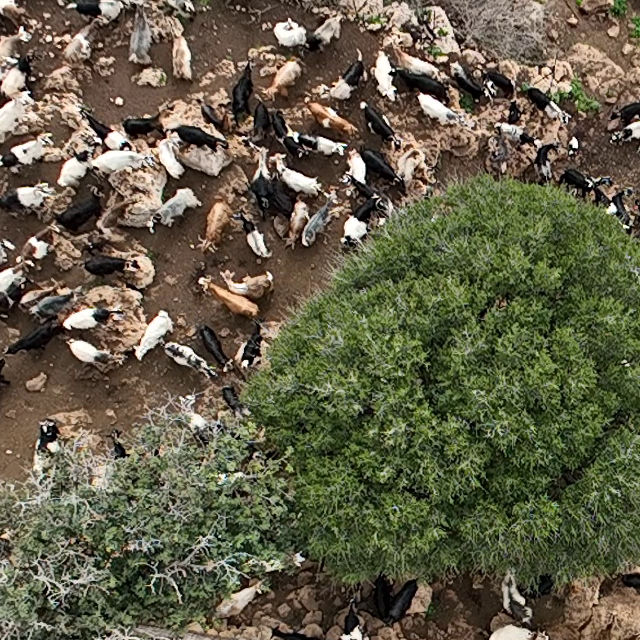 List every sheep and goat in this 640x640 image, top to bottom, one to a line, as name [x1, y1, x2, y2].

goat [128, 0, 151, 67]
goat [0, 1, 30, 24]
goat [66, 1, 124, 23]
goat [164, 1, 196, 20]
goat [297, 11, 342, 58]
goat [64, 15, 111, 61]
goat [273, 17, 308, 45]
goat [0, 27, 33, 68]
goat [170, 31, 193, 81]
goat [391, 37, 445, 82]
goat [3, 42, 29, 99]
goat [319, 46, 366, 100]
goat [372, 50, 396, 101]
goat [0, 56, 17, 86]
goat [262, 59, 302, 101]
goat [233, 60, 252, 115]
goat [390, 67, 447, 103]
goat [482, 67, 516, 100]
goat [454, 74, 495, 104]
goat [0, 80, 5, 109]
goat [525, 86, 571, 125]
goat [0, 91, 31, 144]
goat [418, 92, 459, 124]
goat [608, 92, 639, 120]
goat [303, 98, 359, 137]
goat [237, 99, 269, 146]
goat [202, 100, 232, 135]
goat [359, 101, 401, 149]
goat [124, 103, 174, 138]
goat [79, 107, 136, 151]
goat [271, 110, 312, 156]
goat [609, 119, 639, 147]
goat [496, 122, 542, 150]
goat [172, 124, 229, 154]
goat [157, 129, 186, 180]
goat [0, 132, 53, 175]
goat [300, 133, 345, 155]
goat [57, 138, 103, 188]
goat [534, 141, 558, 182]
goat [253, 144, 272, 209]
goat [396, 149, 424, 187]
goat [348, 150, 367, 185]
goat [361, 150, 402, 187]
goat [91, 151, 155, 175]
goat [272, 152, 322, 196]
goat [562, 169, 612, 192]
goat [271, 170, 293, 218]
goat [344, 175, 404, 219]
goat [585, 177, 615, 215]
goat [0, 181, 53, 215]
goat [55, 184, 104, 231]
goat [147, 185, 201, 233]
goat [613, 187, 633, 228]
goat [301, 191, 336, 247]
goat [98, 194, 142, 233]
goat [339, 195, 381, 244]
goat [195, 200, 232, 253]
goat [281, 200, 308, 251]
goat [634, 200, 639, 236]
goat [235, 210, 274, 258]
goat [17, 221, 58, 271]
goat [80, 237, 109, 253]
goat [0, 238, 15, 285]
goat [83, 253, 141, 276]
goat [0, 261, 35, 300]
goat [219, 268, 271, 298]
goat [198, 276, 259, 318]
goat [0, 277, 25, 311]
goat [20, 280, 65, 311]
goat [30, 286, 82, 319]
goat [64, 303, 122, 331]
goat [133, 309, 172, 361]
goat [4, 317, 60, 357]
goat [234, 323, 265, 369]
goat [200, 325, 234, 374]
goat [66, 339, 127, 366]
goat [163, 340, 217, 379]
goat [0, 359, 5, 416]
goat [221, 385, 252, 422]
goat [181, 393, 211, 431]
goat [30, 418, 62, 477]
goat [107, 429, 131, 461]
goat [248, 551, 305, 576]
goat [502, 564, 532, 624]
goat [618, 570, 639, 586]
goat [375, 574, 392, 620]
goat [385, 577, 419, 626]
goat [215, 581, 262, 619]
goat [344, 597, 366, 639]
goat [594, 613, 620, 639]
goat [269, 624, 333, 639]
goat [487, 627, 550, 639]
goat [614, 629, 639, 639]
goat [509, 630, 542, 639]